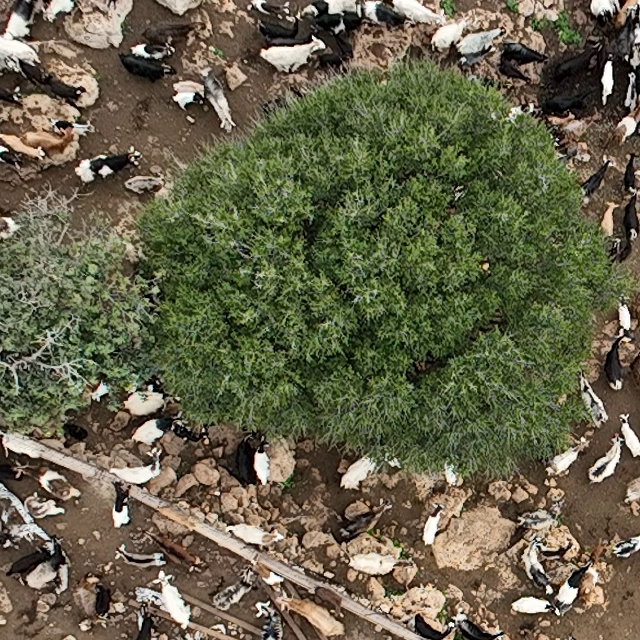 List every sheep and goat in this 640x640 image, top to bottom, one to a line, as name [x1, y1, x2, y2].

goat [3, 1, 40, 42]
goat [41, 1, 74, 21]
goat [588, 1, 618, 27]
goat [634, 1, 639, 25]
goat [249, 2, 294, 18]
goat [392, 2, 446, 23]
goat [296, 3, 354, 23]
goat [356, 3, 409, 25]
goat [618, 6, 633, 58]
goat [255, 20, 300, 40]
goat [429, 20, 467, 49]
goat [142, 21, 205, 42]
goat [631, 24, 639, 89]
goat [0, 27, 40, 63]
goat [309, 27, 354, 72]
goat [459, 27, 506, 53]
goat [604, 30, 633, 91]
goat [256, 39, 323, 74]
goat [503, 41, 549, 64]
goat [555, 41, 603, 82]
goat [129, 42, 177, 58]
goat [461, 45, 493, 66]
goat [0, 53, 18, 77]
goat [10, 54, 53, 85]
goat [118, 54, 179, 81]
goat [597, 55, 613, 106]
goat [497, 61, 530, 84]
goat [196, 67, 236, 134]
goat [44, 71, 90, 98]
goat [623, 73, 635, 108]
goat [171, 80, 205, 94]
goat [0, 86, 25, 107]
goat [542, 87, 591, 115]
goat [616, 92, 639, 141]
goat [171, 93, 206, 112]
goat [547, 112, 574, 125]
goat [50, 120, 96, 136]
goat [21, 128, 73, 156]
goat [0, 131, 45, 160]
goat [0, 143, 22, 165]
goat [75, 149, 142, 185]
goat [624, 151, 636, 191]
goat [579, 158, 611, 201]
goat [124, 175, 166, 196]
goat [623, 188, 639, 239]
goat [599, 201, 618, 237]
goat [0, 212, 19, 236]
goat [617, 299, 632, 330]
goat [607, 329, 630, 390]
goat [632, 344, 639, 398]
goat [576, 368, 609, 426]
goat [91, 379, 116, 399]
goat [122, 393, 169, 415]
goat [130, 412, 187, 442]
goat [619, 413, 639, 462]
goat [170, 425, 206, 441]
goat [236, 432, 254, 482]
goat [587, 433, 623, 484]
goat [254, 434, 269, 485]
goat [544, 437, 588, 475]
goat [111, 447, 164, 484]
goat [341, 452, 401, 487]
goat [624, 453, 639, 502]
goat [0, 458, 23, 482]
goat [444, 460, 457, 487]
goat [13, 462, 81, 499]
goat [111, 481, 132, 528]
goat [25, 493, 65, 521]
goat [334, 498, 390, 541]
goat [421, 505, 443, 546]
goat [0, 509, 13, 548]
goat [515, 511, 559, 530]
goat [224, 523, 285, 545]
goat [611, 523, 639, 558]
goat [144, 527, 208, 573]
goat [523, 535, 555, 596]
goat [20, 540, 63, 589]
goat [539, 540, 573, 558]
goat [112, 542, 167, 568]
goat [7, 545, 53, 574]
goat [348, 553, 417, 574]
goat [558, 558, 594, 603]
goat [253, 560, 283, 593]
goat [573, 566, 597, 613]
goat [213, 570, 253, 612]
goat [154, 572, 192, 630]
goat [0, 577, 6, 633]
goat [93, 585, 112, 616]
goat [276, 596, 348, 637]
goat [510, 597, 561, 616]
goat [253, 602, 284, 639]
goat [455, 609, 506, 639]
goat [413, 613, 455, 639]
goat [130, 614, 153, 639]
goat [520, 633, 578, 639]